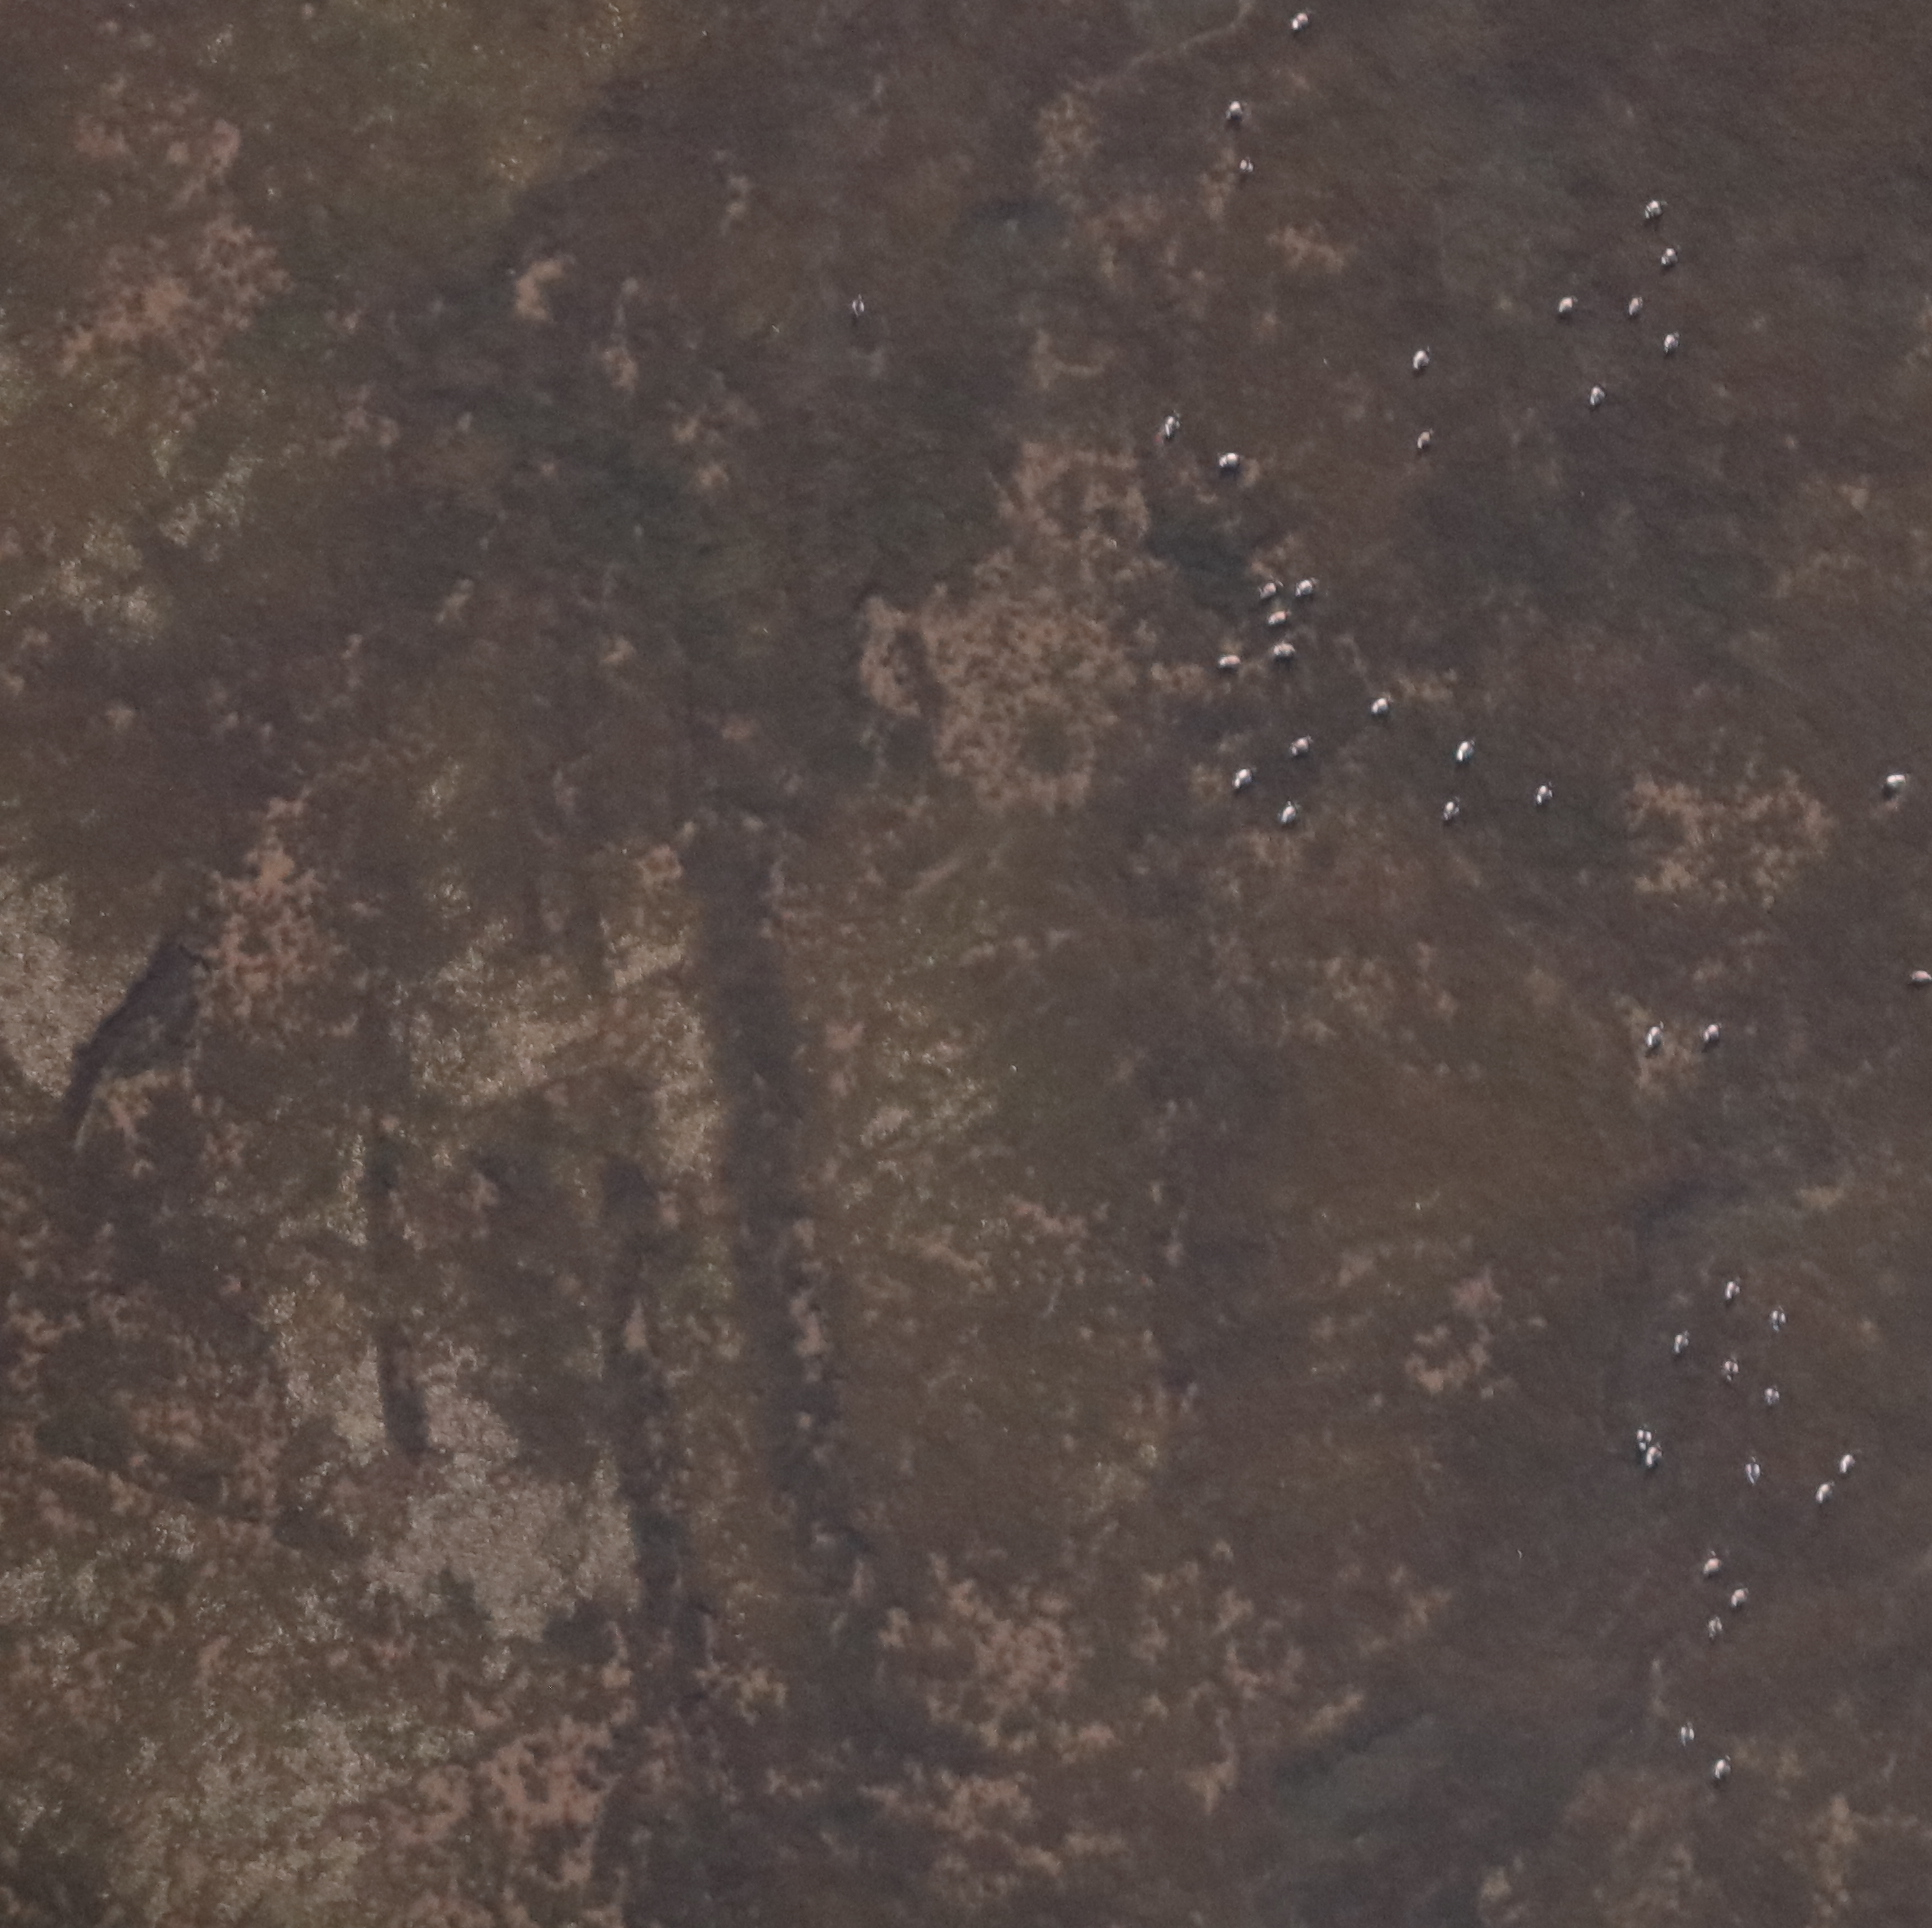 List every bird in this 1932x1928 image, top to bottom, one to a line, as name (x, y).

brant (1292, 20)
brant (1239, 109)
brant (1248, 163)
brant (1661, 205)
brant (1674, 252)
brant (1639, 296)
brant (1570, 306)
brant (862, 308)
brant (1675, 342)
brant (1422, 357)
brant (1598, 385)
brant (1164, 424)
brant (1426, 439)
brant (1225, 456)
brant (1267, 585)
brant (1299, 593)
brant (1268, 623)
brant (1278, 654)
brant (1226, 664)
brant (1386, 706)
brant (1306, 746)
brant (1467, 752)
brant (1244, 776)
brant (1895, 790)
brant (1551, 800)
brant (1456, 811)
brant (1289, 814)
brant (1921, 975)
brant (1712, 1030)
brant (1665, 1035)
brant (1732, 1291)
brant (1786, 1325)
brant (1691, 1348)
brant (1741, 1372)
brant (1780, 1402)
brant (1642, 1443)
brant (1844, 1461)
brant (1656, 1463)
brant (1759, 1469)
brant (1821, 1492)
brant (1707, 1562)
brant (1743, 1604)
brant (1719, 1625)
brant (1695, 1733)
brant (1726, 1771)